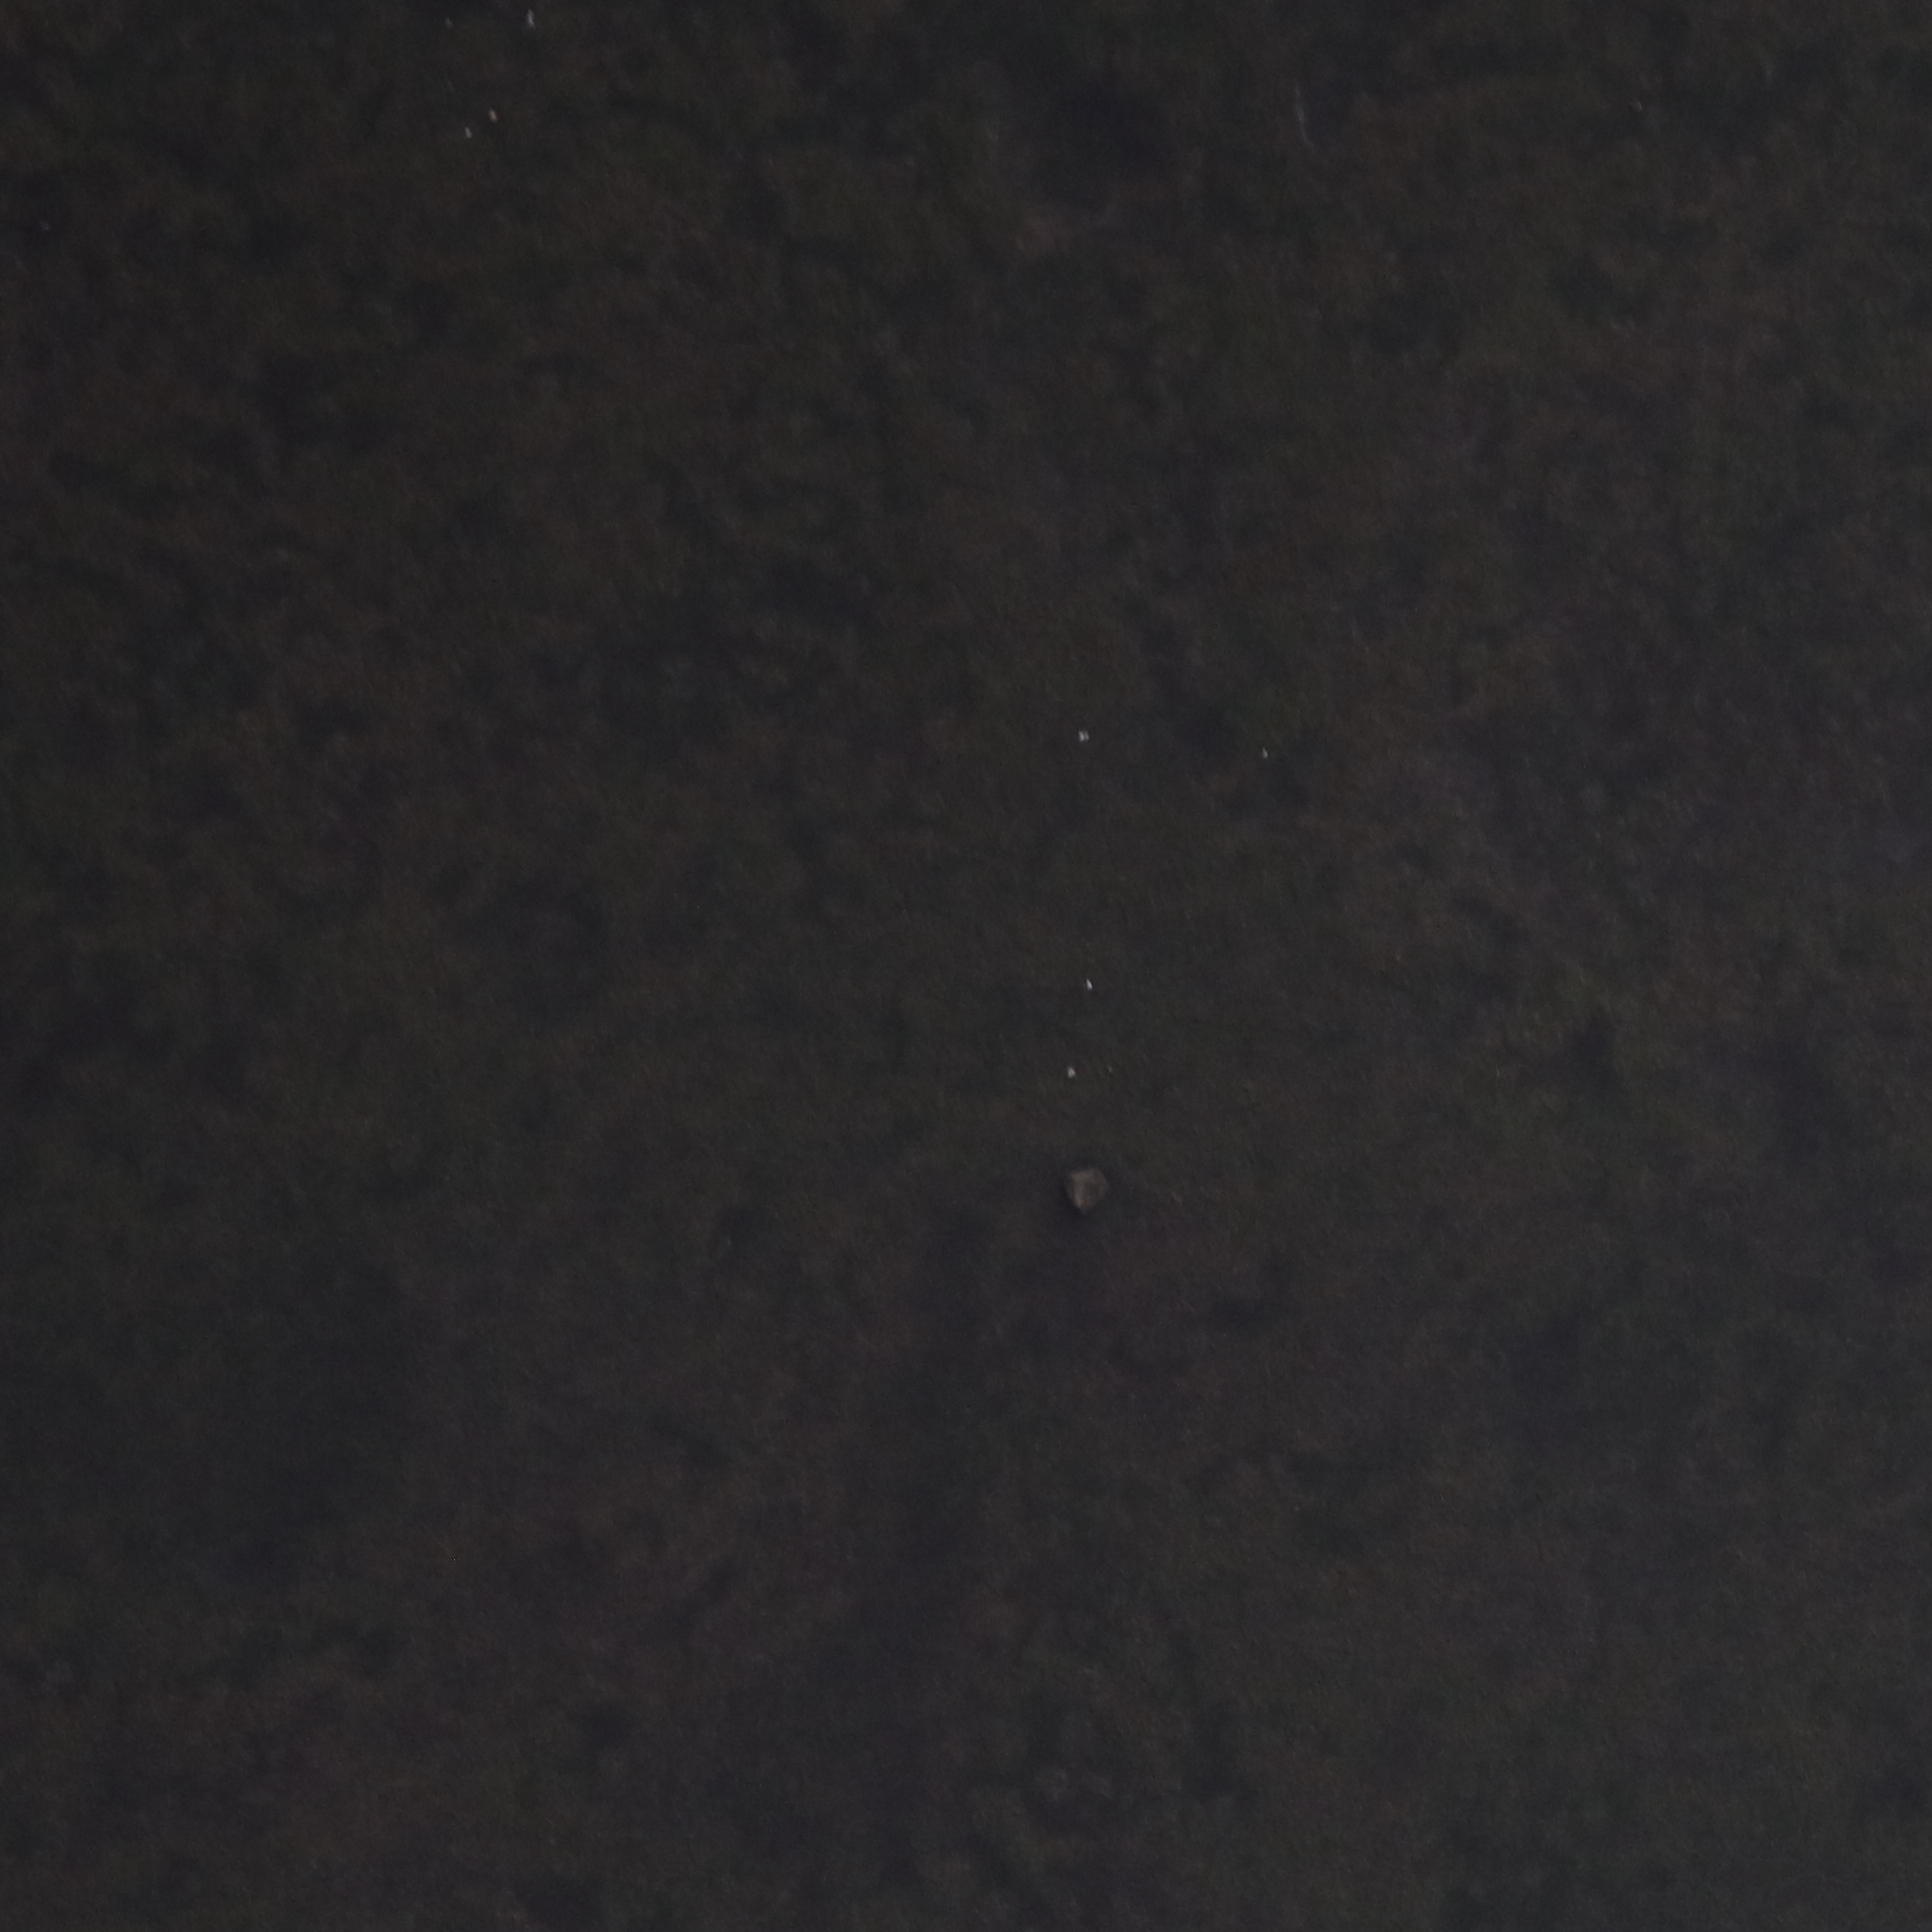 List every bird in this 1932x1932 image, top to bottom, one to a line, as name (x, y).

None